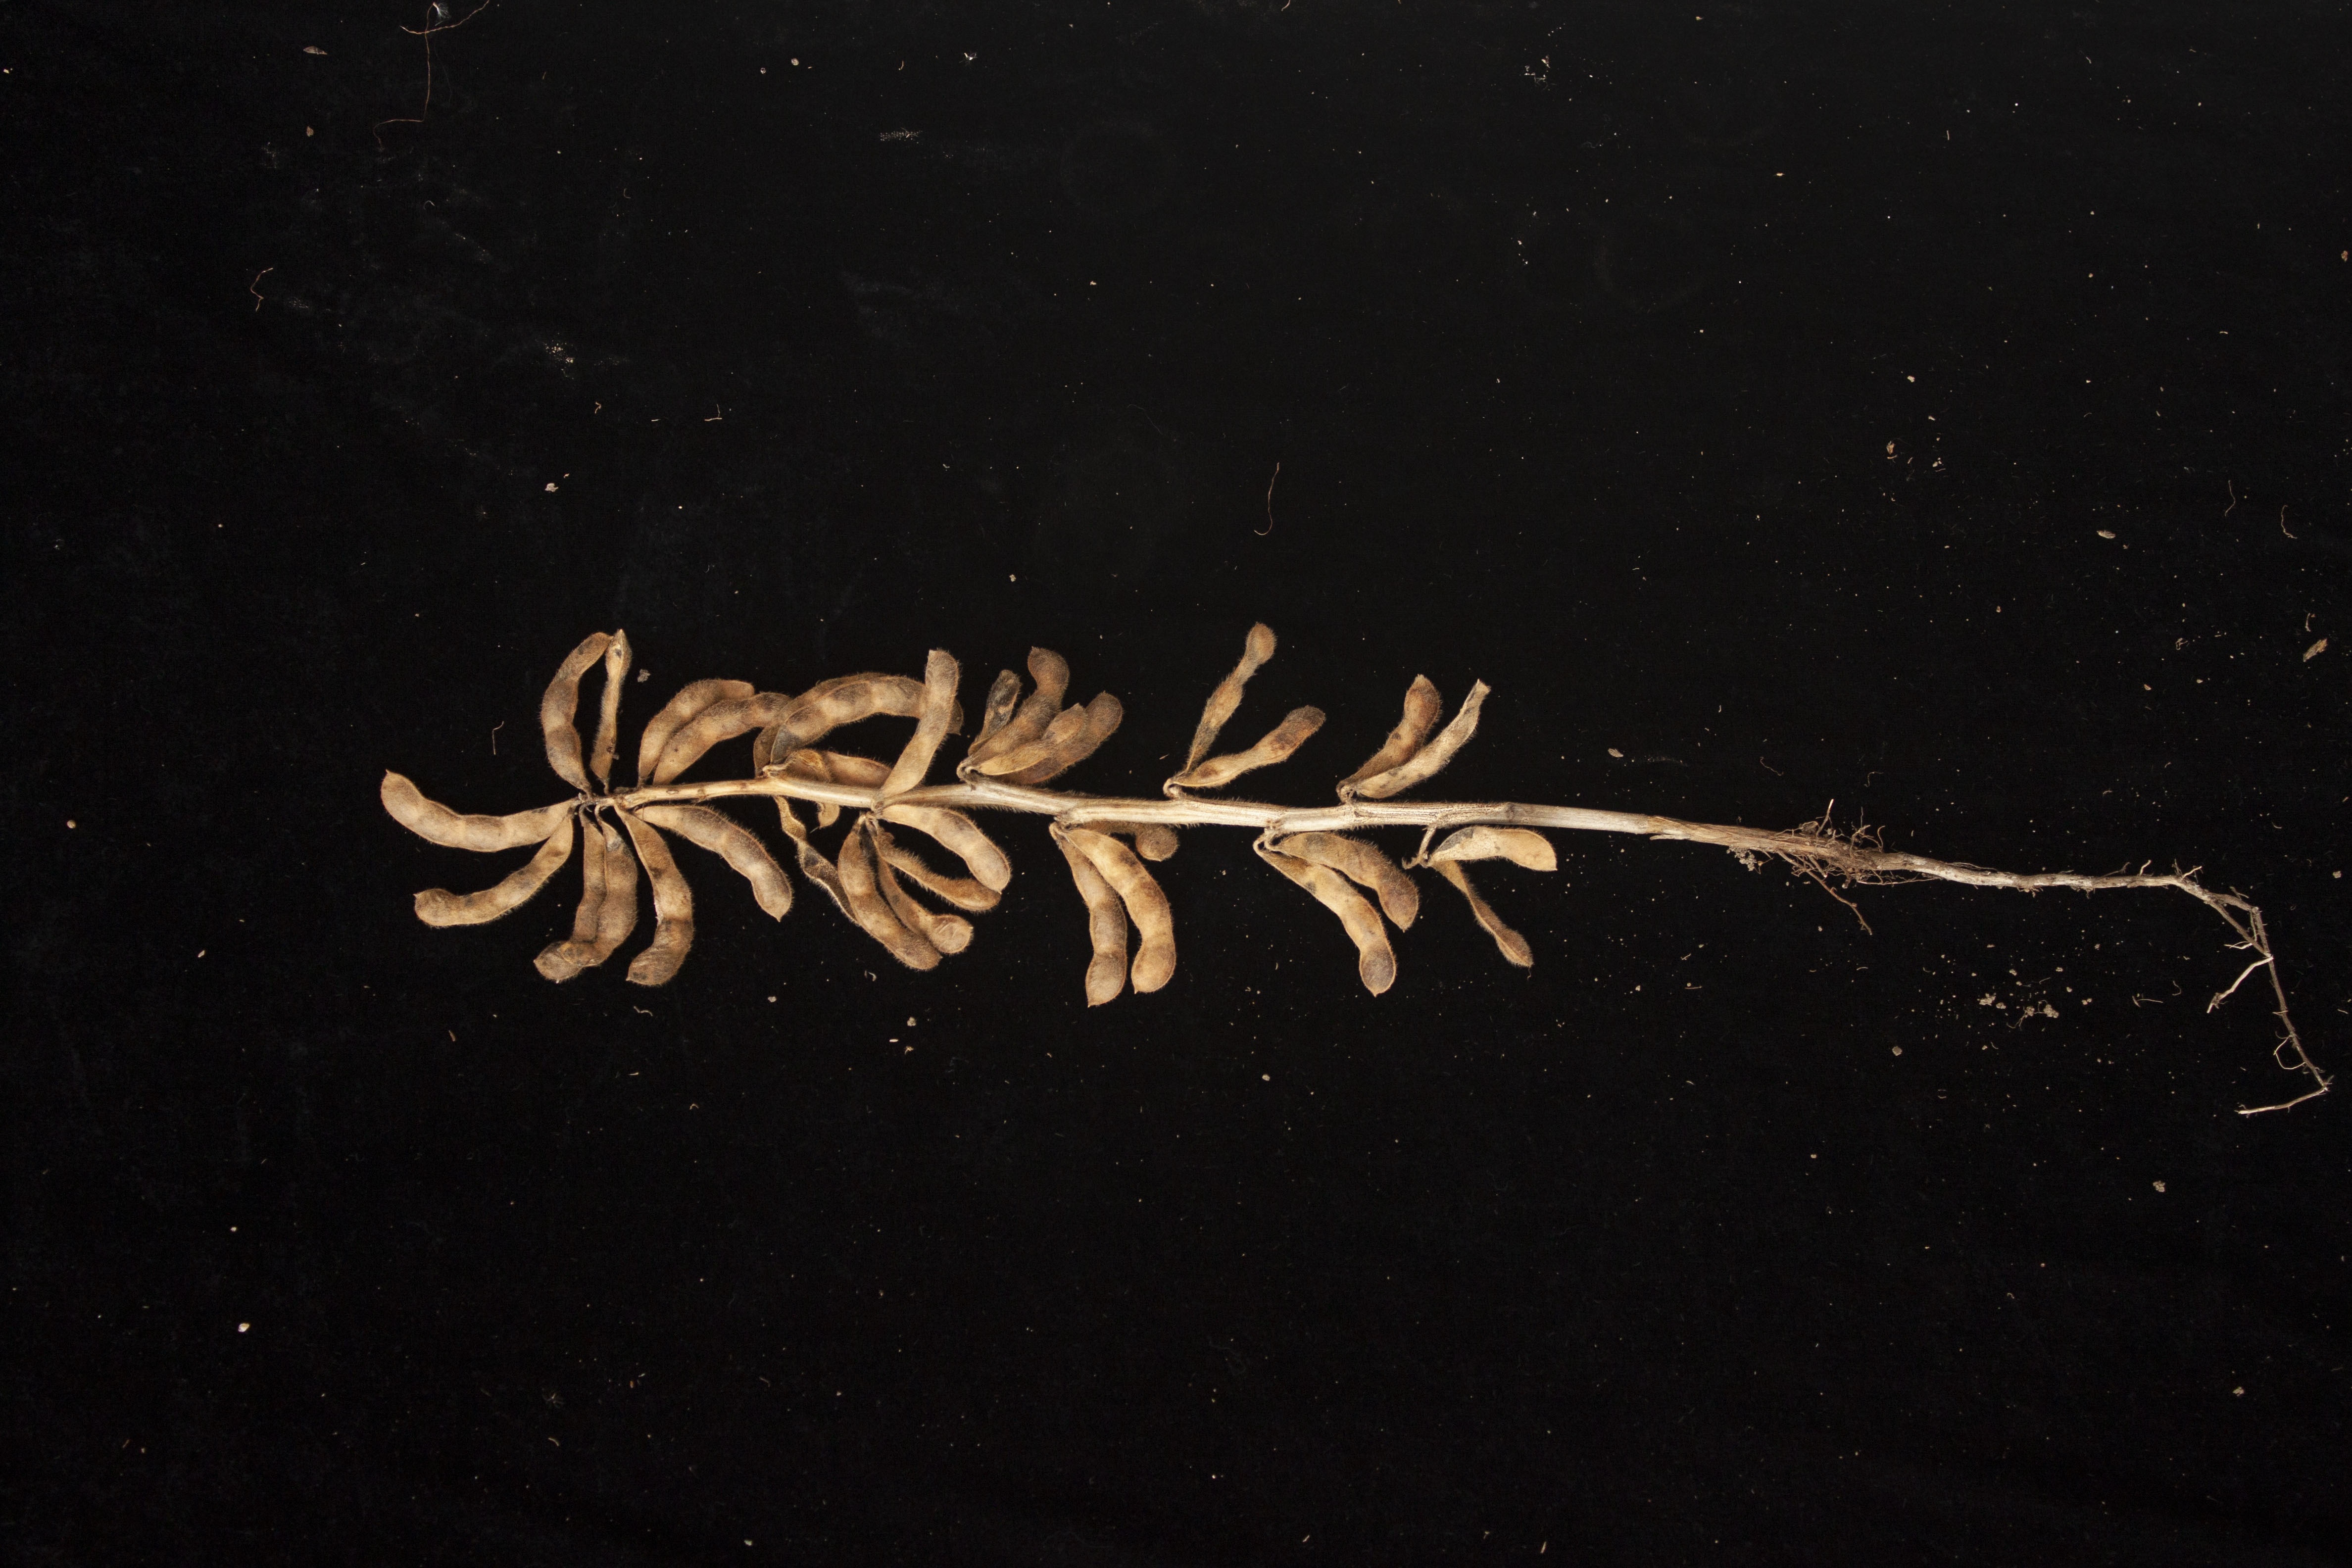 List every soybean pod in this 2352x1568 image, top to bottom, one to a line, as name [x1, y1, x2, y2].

soybean pod [1184, 624, 1275, 774]
soybean pod [590, 631, 631, 789]
soybean pod [540, 633, 609, 798]
soybean pod [963, 648, 1067, 769]
soybean pod [875, 653, 957, 804]
soybean pod [966, 670, 1019, 753]
soybean pod [752, 674, 964, 771]
soybean pod [1341, 679, 1439, 790]
soybean pod [637, 680, 753, 786]
soybean pod [1350, 680, 1490, 798]
soybean pod [996, 691, 1124, 785]
soybean pod [651, 693, 791, 785]
soybean pod [968, 709, 1085, 777]
soybean pod [1167, 709, 1325, 787]
soybean pod [780, 751, 892, 787]
soybean pod [380, 773, 575, 853]
soybean pod [617, 805, 692, 986]
soybean pod [879, 805, 1009, 897]
soybean pod [634, 806, 791, 921]
soybean pod [558, 809, 638, 967]
soybean pod [534, 811, 606, 981]
soybean pod [413, 817, 573, 927]
soybean pod [837, 818, 936, 968]
soybean pod [876, 823, 1002, 912]
soybean pod [1069, 825, 1176, 863]
soybean pod [1051, 826, 1128, 1008]
soybean pod [1425, 828, 1559, 874]
soybean pod [1275, 833, 1418, 930]
soybean pod [1058, 833, 1176, 994]
soybean pod [1259, 851, 1395, 999]
soybean pod [876, 852, 974, 956]
soybean pod [1425, 863, 1535, 968]